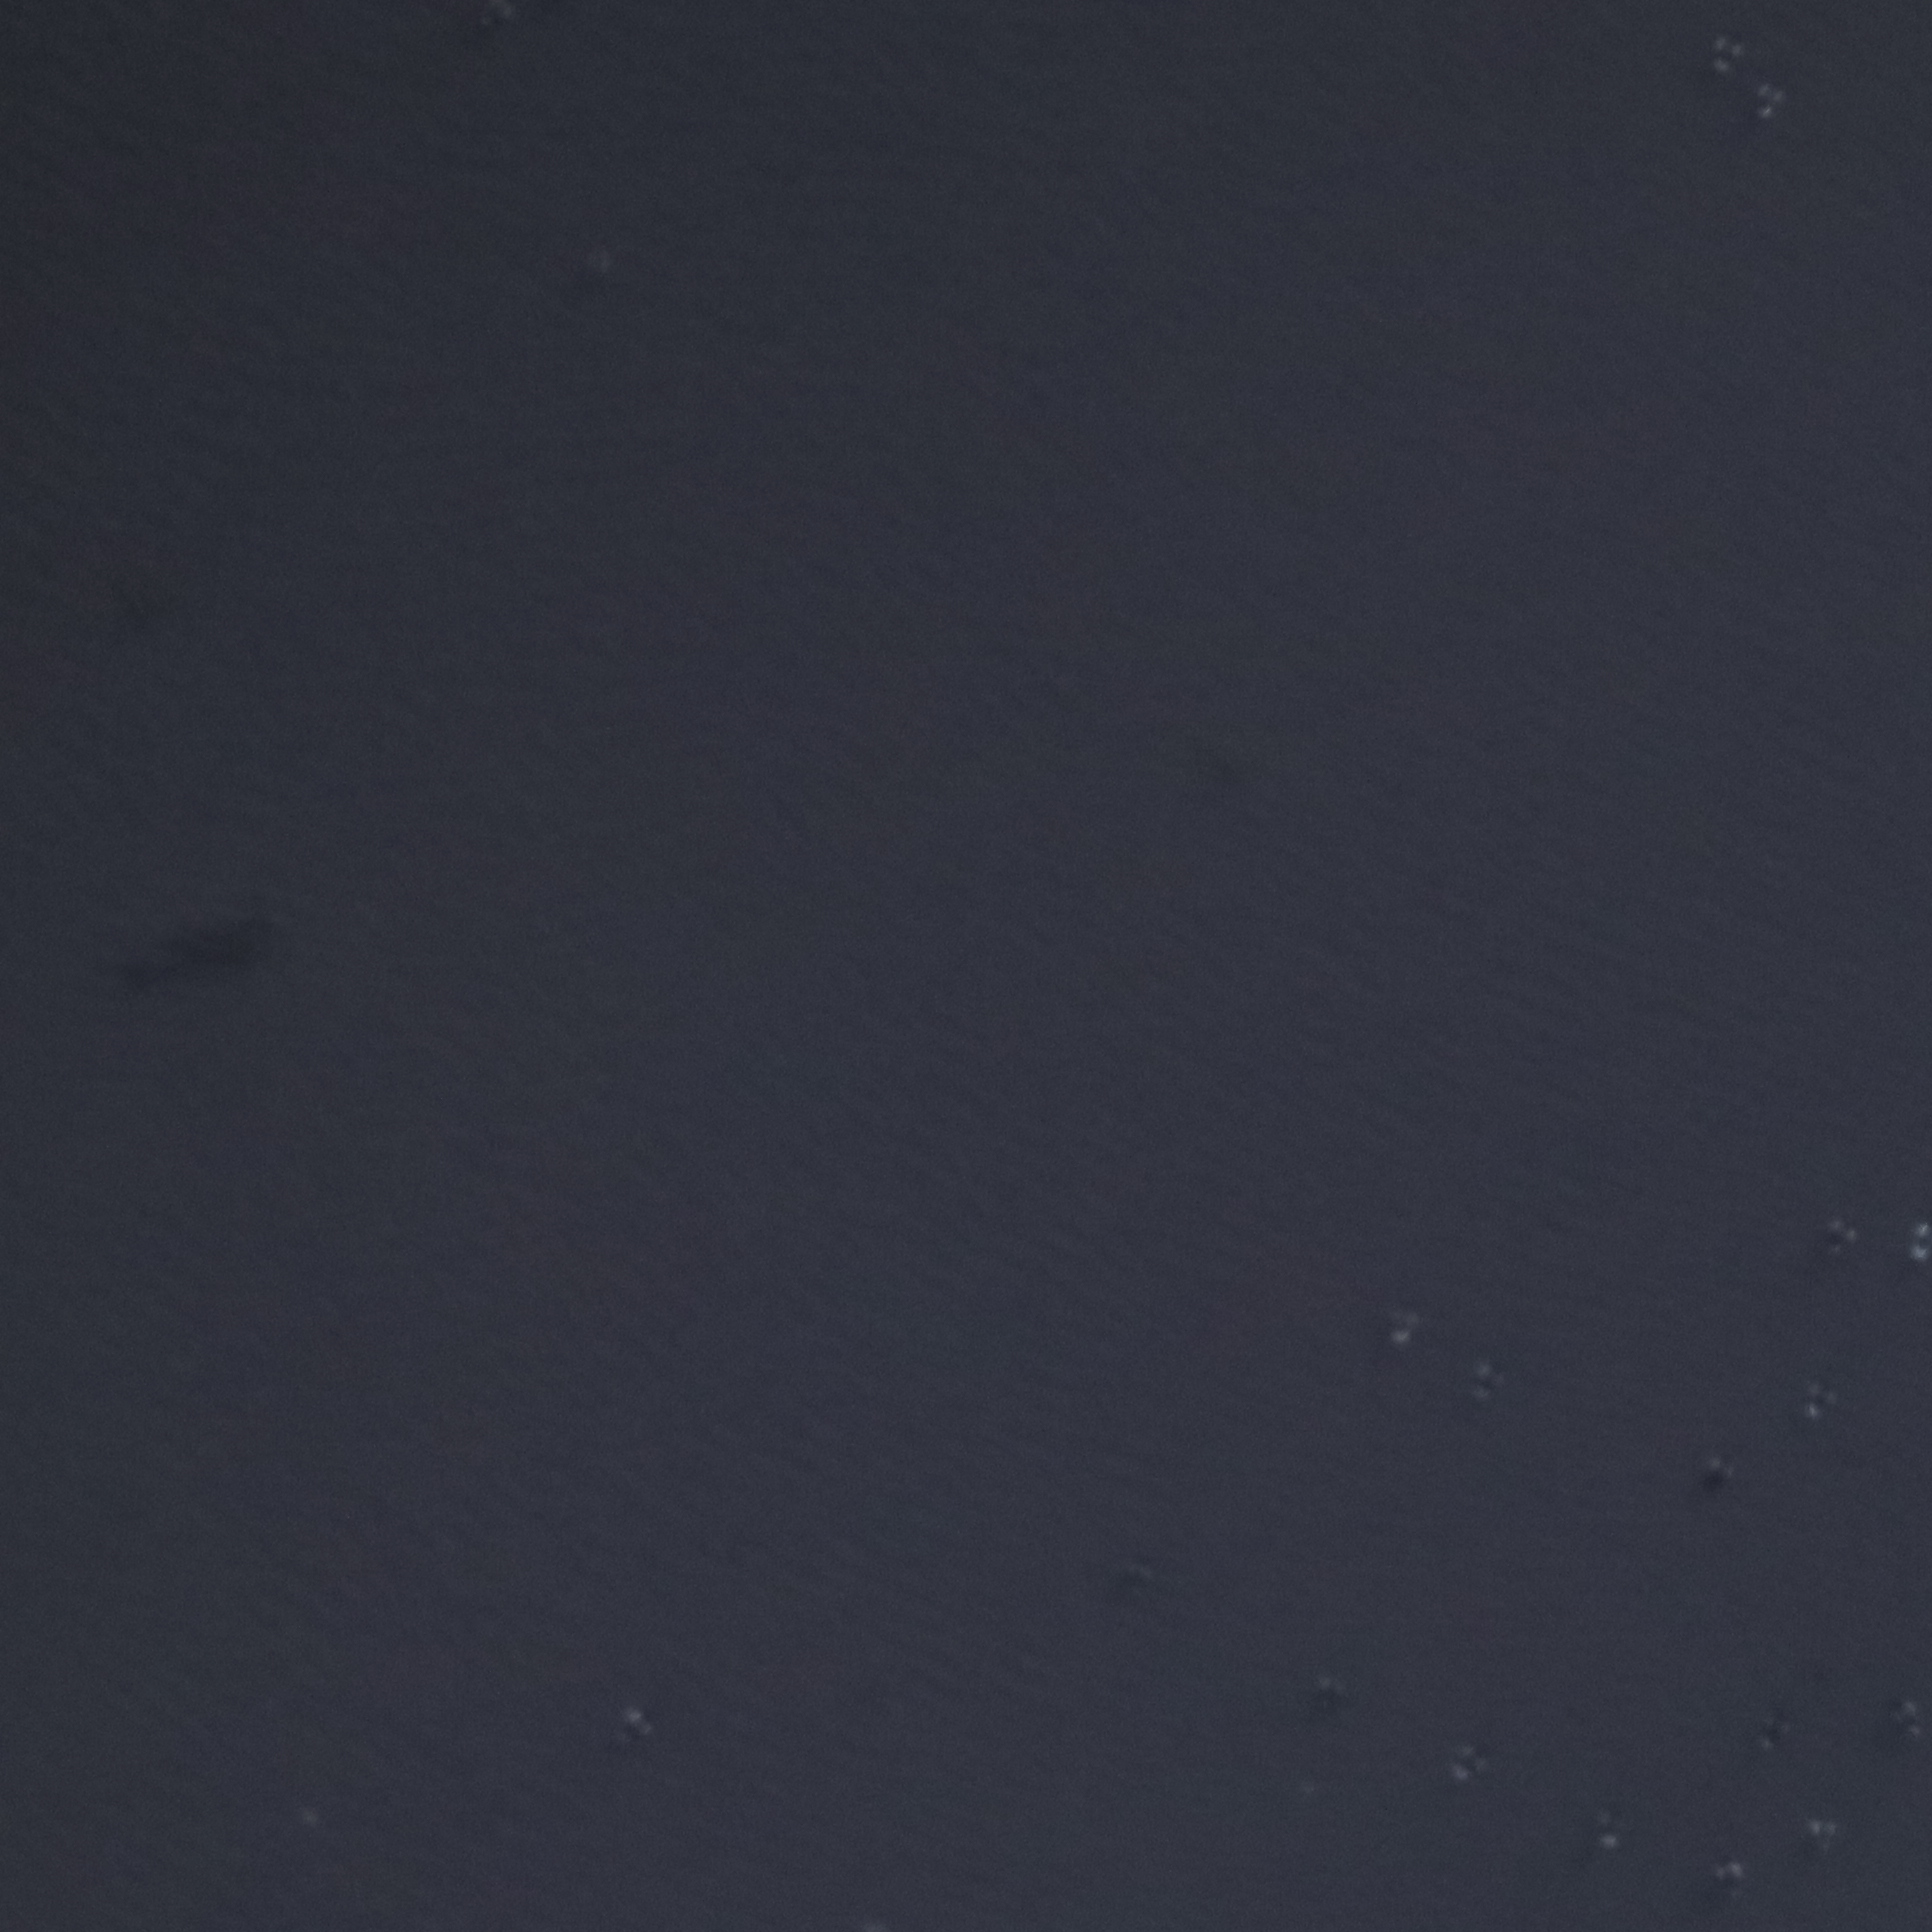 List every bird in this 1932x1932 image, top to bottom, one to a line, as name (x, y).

brant (1728, 52)
brant (1766, 97)
brant (1837, 1233)
brant (1925, 1239)
brant (1405, 1322)
brant (1486, 1376)
brant (1815, 1398)
brant (1716, 1469)
brant (1139, 1576)
brant (1327, 1695)
brant (1902, 1717)
brant (1776, 1725)
brant (632, 1727)
brant (1472, 1761)
brant (1612, 1820)
brant (1822, 1831)
brant (1730, 1874)